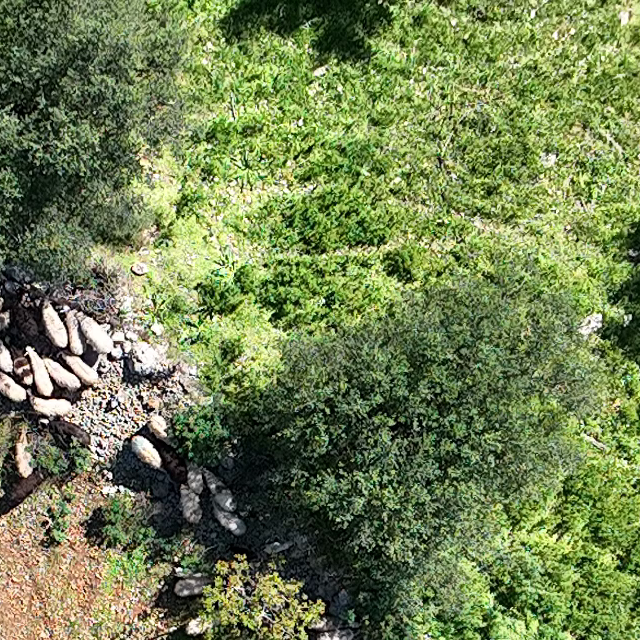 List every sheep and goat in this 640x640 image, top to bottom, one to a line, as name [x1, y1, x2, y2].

sheep [43, 298, 68, 348]
sheep [14, 304, 39, 338]
sheep [60, 304, 84, 355]
sheep [0, 310, 9, 336]
sheep [76, 312, 114, 353]
sheep [0, 335, 13, 373]
sheep [5, 338, 33, 385]
sheep [24, 345, 53, 397]
sheep [57, 351, 98, 384]
sheep [42, 358, 81, 391]
sheep [0, 367, 27, 402]
sheep [26, 389, 73, 418]
sheep [49, 421, 91, 446]
sheep [132, 435, 161, 470]
sheep [14, 441, 34, 480]
sheep [161, 448, 188, 484]
sheep [188, 461, 204, 494]
sheep [10, 466, 41, 504]
sheep [200, 466, 237, 512]
sheep [180, 483, 203, 524]
sheep [209, 494, 246, 535]
sheep [174, 579, 214, 596]
sheep [307, 614, 361, 629]
sheep [186, 617, 214, 633]
sheep [317, 627, 360, 639]